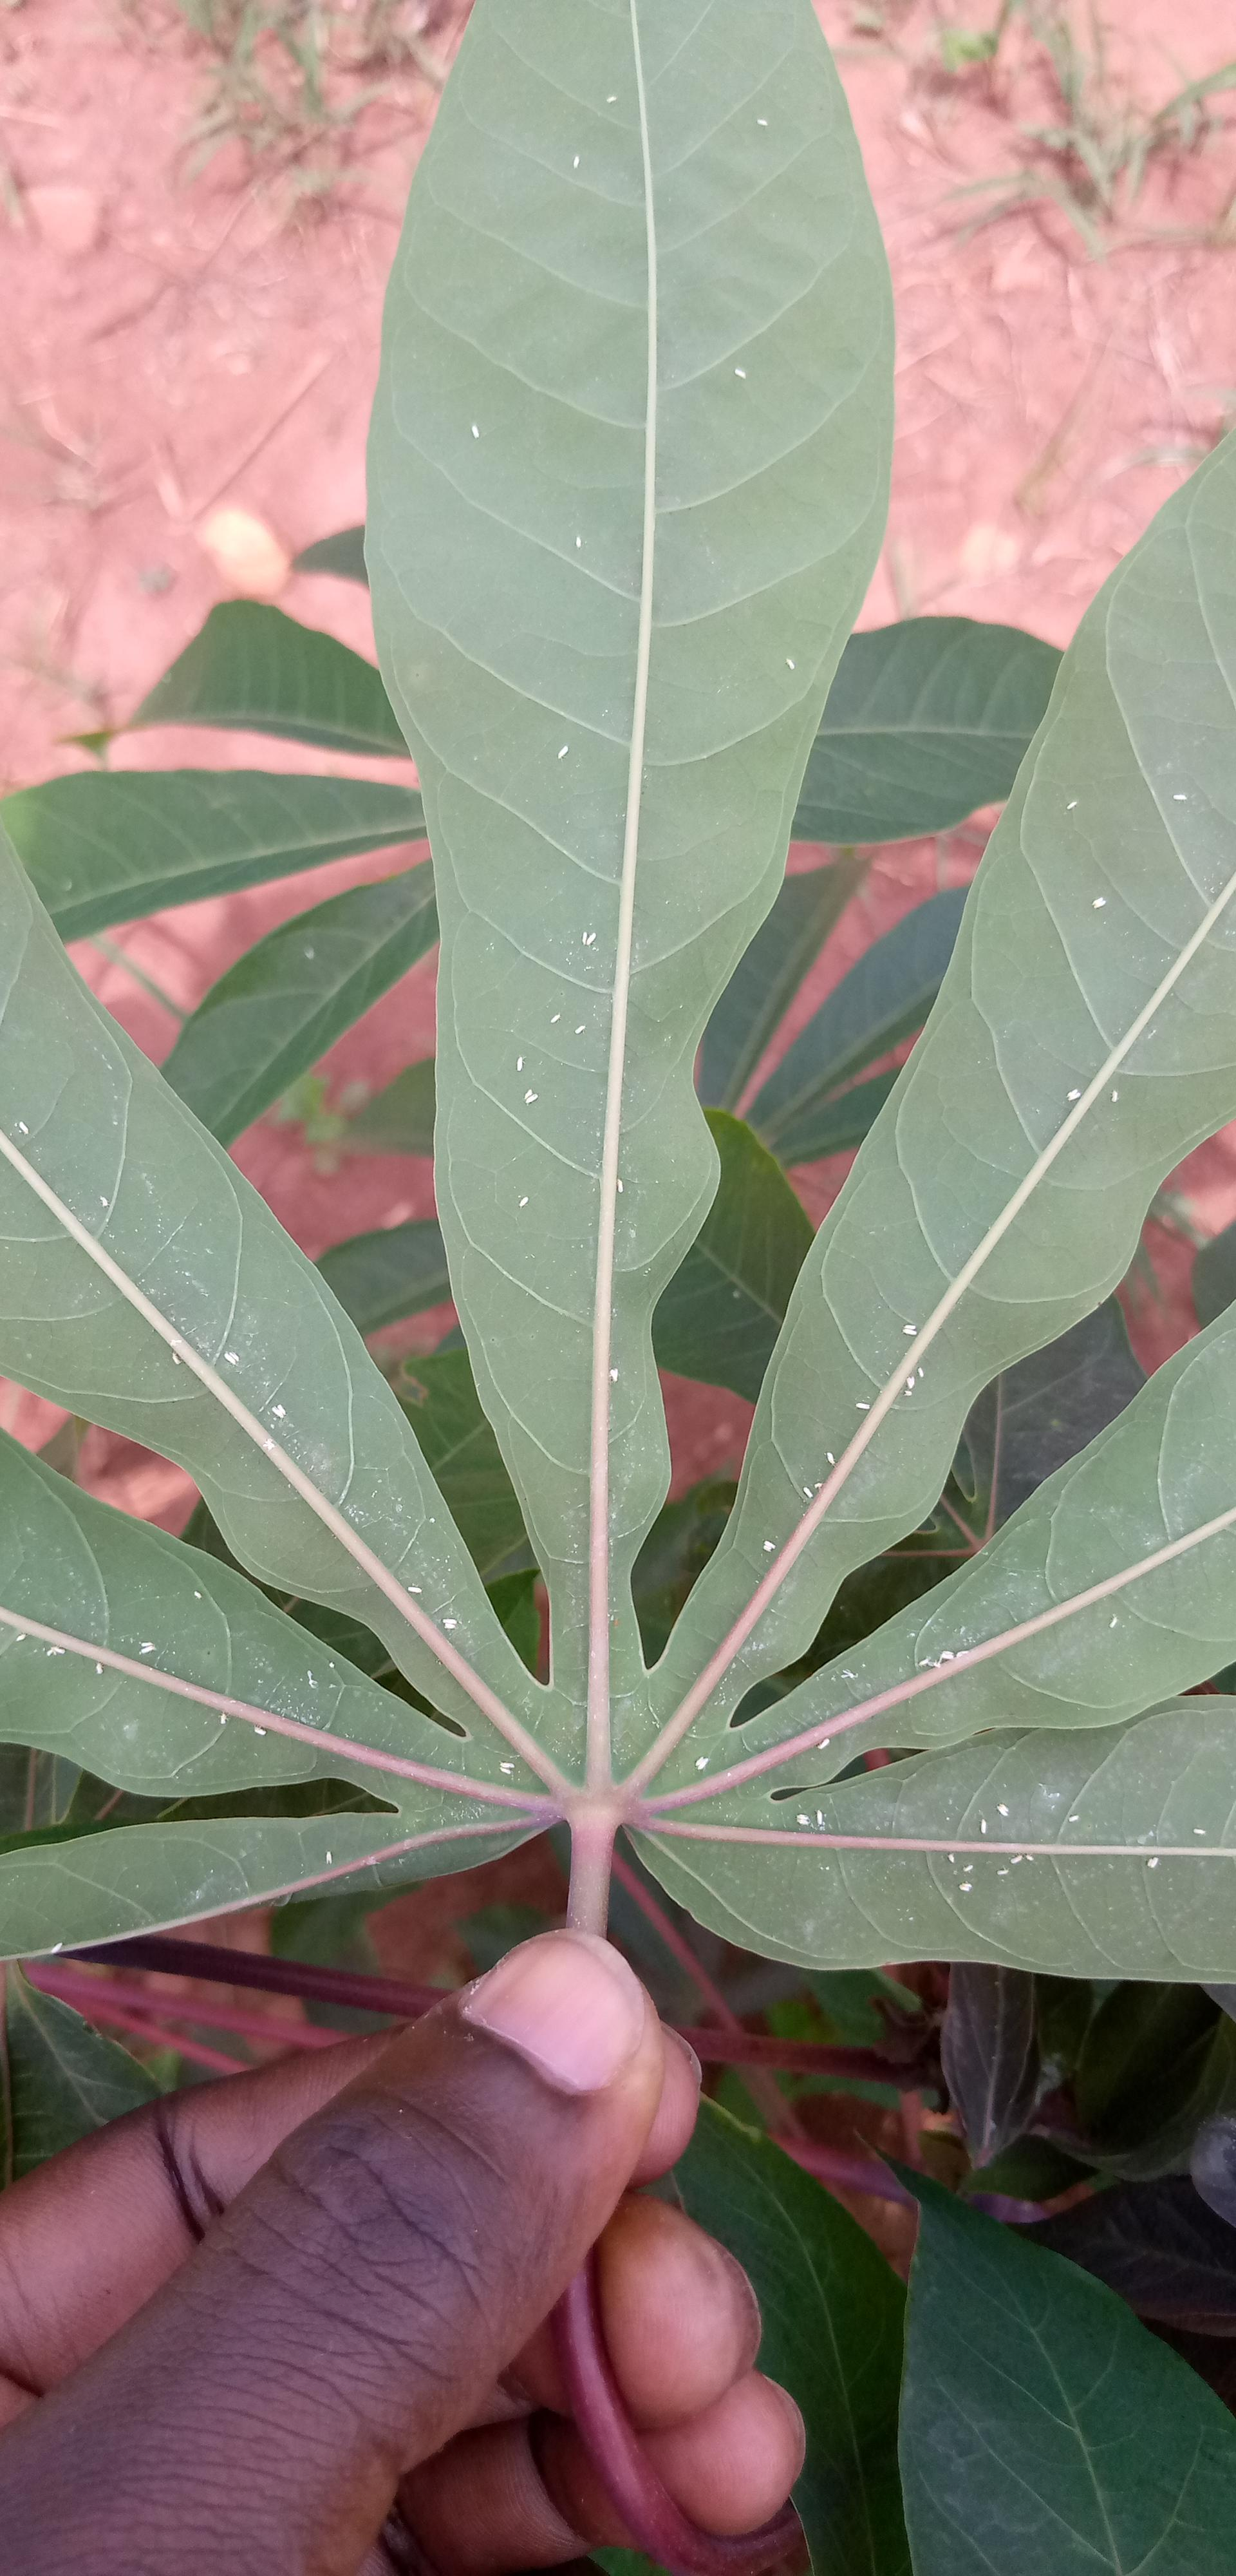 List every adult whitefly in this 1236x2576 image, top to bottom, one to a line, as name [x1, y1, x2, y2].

whitefly [604, 95, 620, 106]
whitefly [754, 116, 770, 129]
whitefly [569, 155, 583, 172]
whitefly [730, 366, 748, 383]
whitefly [469, 422, 482, 441]
whitefly [574, 535, 583, 551]
whitefly [785, 656, 798, 673]
whitefly [554, 743, 571, 762]
whitefly [1170, 792, 1189, 803]
whitefly [1065, 800, 1079, 812]
whitefly [1091, 896, 1105, 906]
whitefly [1092, 900, 1107, 911]
whitefly [581, 931, 588, 947]
whitefly [586, 931, 598, 947]
whitefly [548, 1012, 562, 1025]
whitefly [573, 1023, 588, 1036]
whitefly [514, 1055, 527, 1074]
whitefly [1109, 1088, 1119, 1105]
whitefly [523, 1088, 534, 1100]
whitefly [1066, 1088, 1079, 1097]
whitefly [1068, 1092, 1082, 1103]
whitefly [525, 1094, 539, 1106]
whitefly [16, 1119, 34, 1139]
whitefly [616, 1177, 626, 1196]
whitefly [97, 1195, 113, 1211]
whitefly [515, 1195, 530, 1210]
whitefly [903, 1324, 919, 1331]
whitefly [901, 1328, 919, 1337]
whitefly [229, 1350, 240, 1363]
whitefly [171, 1351, 185, 1367]
whitefly [223, 1352, 237, 1367]
whitefly [610, 1365, 621, 1384]
whitefly [916, 1365, 926, 1379]
whitefly [906, 1375, 917, 1389]
whitefly [901, 1389, 915, 1398]
whitefly [854, 1401, 872, 1412]
whitefly [277, 1403, 287, 1417]
whitefly [270, 1405, 284, 1420]
whitefly [824, 1450, 838, 1466]
whitefly [813, 1481, 825, 1492]
whitefly [802, 1485, 814, 1500]
whitefly [763, 1540, 777, 1550]
whitefly [762, 1545, 772, 1554]
whitefly [406, 1584, 425, 1596]
whitefly [192, 1589, 205, 1600]
whitefly [1107, 1615, 1120, 1631]
whitefly [441, 1617, 458, 1625]
whitefly [443, 1622, 456, 1631]
whitefly [14, 1632, 28, 1643]
whitefly [140, 1641, 155, 1647]
whitefly [45, 1645, 68, 1658]
whitefly [140, 1645, 156, 1656]
whitefly [941, 1652, 955, 1660]
whitefly [917, 1656, 930, 1668]
whitefly [94, 1660, 105, 1677]
whitefly [837, 1666, 859, 1682]
whitefly [218, 1711, 229, 1728]
whitefly [252, 1723, 269, 1738]
whitefly [815, 1736, 831, 1752]
whitefly [694, 1756, 706, 1767]
whitefly [697, 1757, 709, 1772]
whitefly [498, 1759, 517, 1770]
whitefly [499, 1766, 512, 1776]
whitefly [998, 1803, 1010, 1814]
whitefly [995, 1804, 1008, 1818]
whitefly [814, 1807, 825, 1828]
whitefly [796, 1812, 810, 1820]
whitefly [1066, 1814, 1082, 1824]
whitefly [979, 1817, 988, 1836]
whitefly [795, 1819, 810, 1827]
whitefly [1191, 1826, 1207, 1836]
whitefly [323, 1850, 334, 1867]
whitefly [946, 1852, 957, 1865]
whitefly [1025, 1853, 1035, 1863]
whitefly [1009, 1853, 1024, 1865]
whitefly [1151, 1855, 1160, 1870]
whitefly [1146, 1857, 1154, 1868]
whitefly [961, 1863, 975, 1874]
whitefly [993, 1867, 1010, 1878]
whitefly [960, 1881, 973, 1889]
whitefly [957, 1884, 971, 1893]
whitefly [50, 1941, 66, 1956]